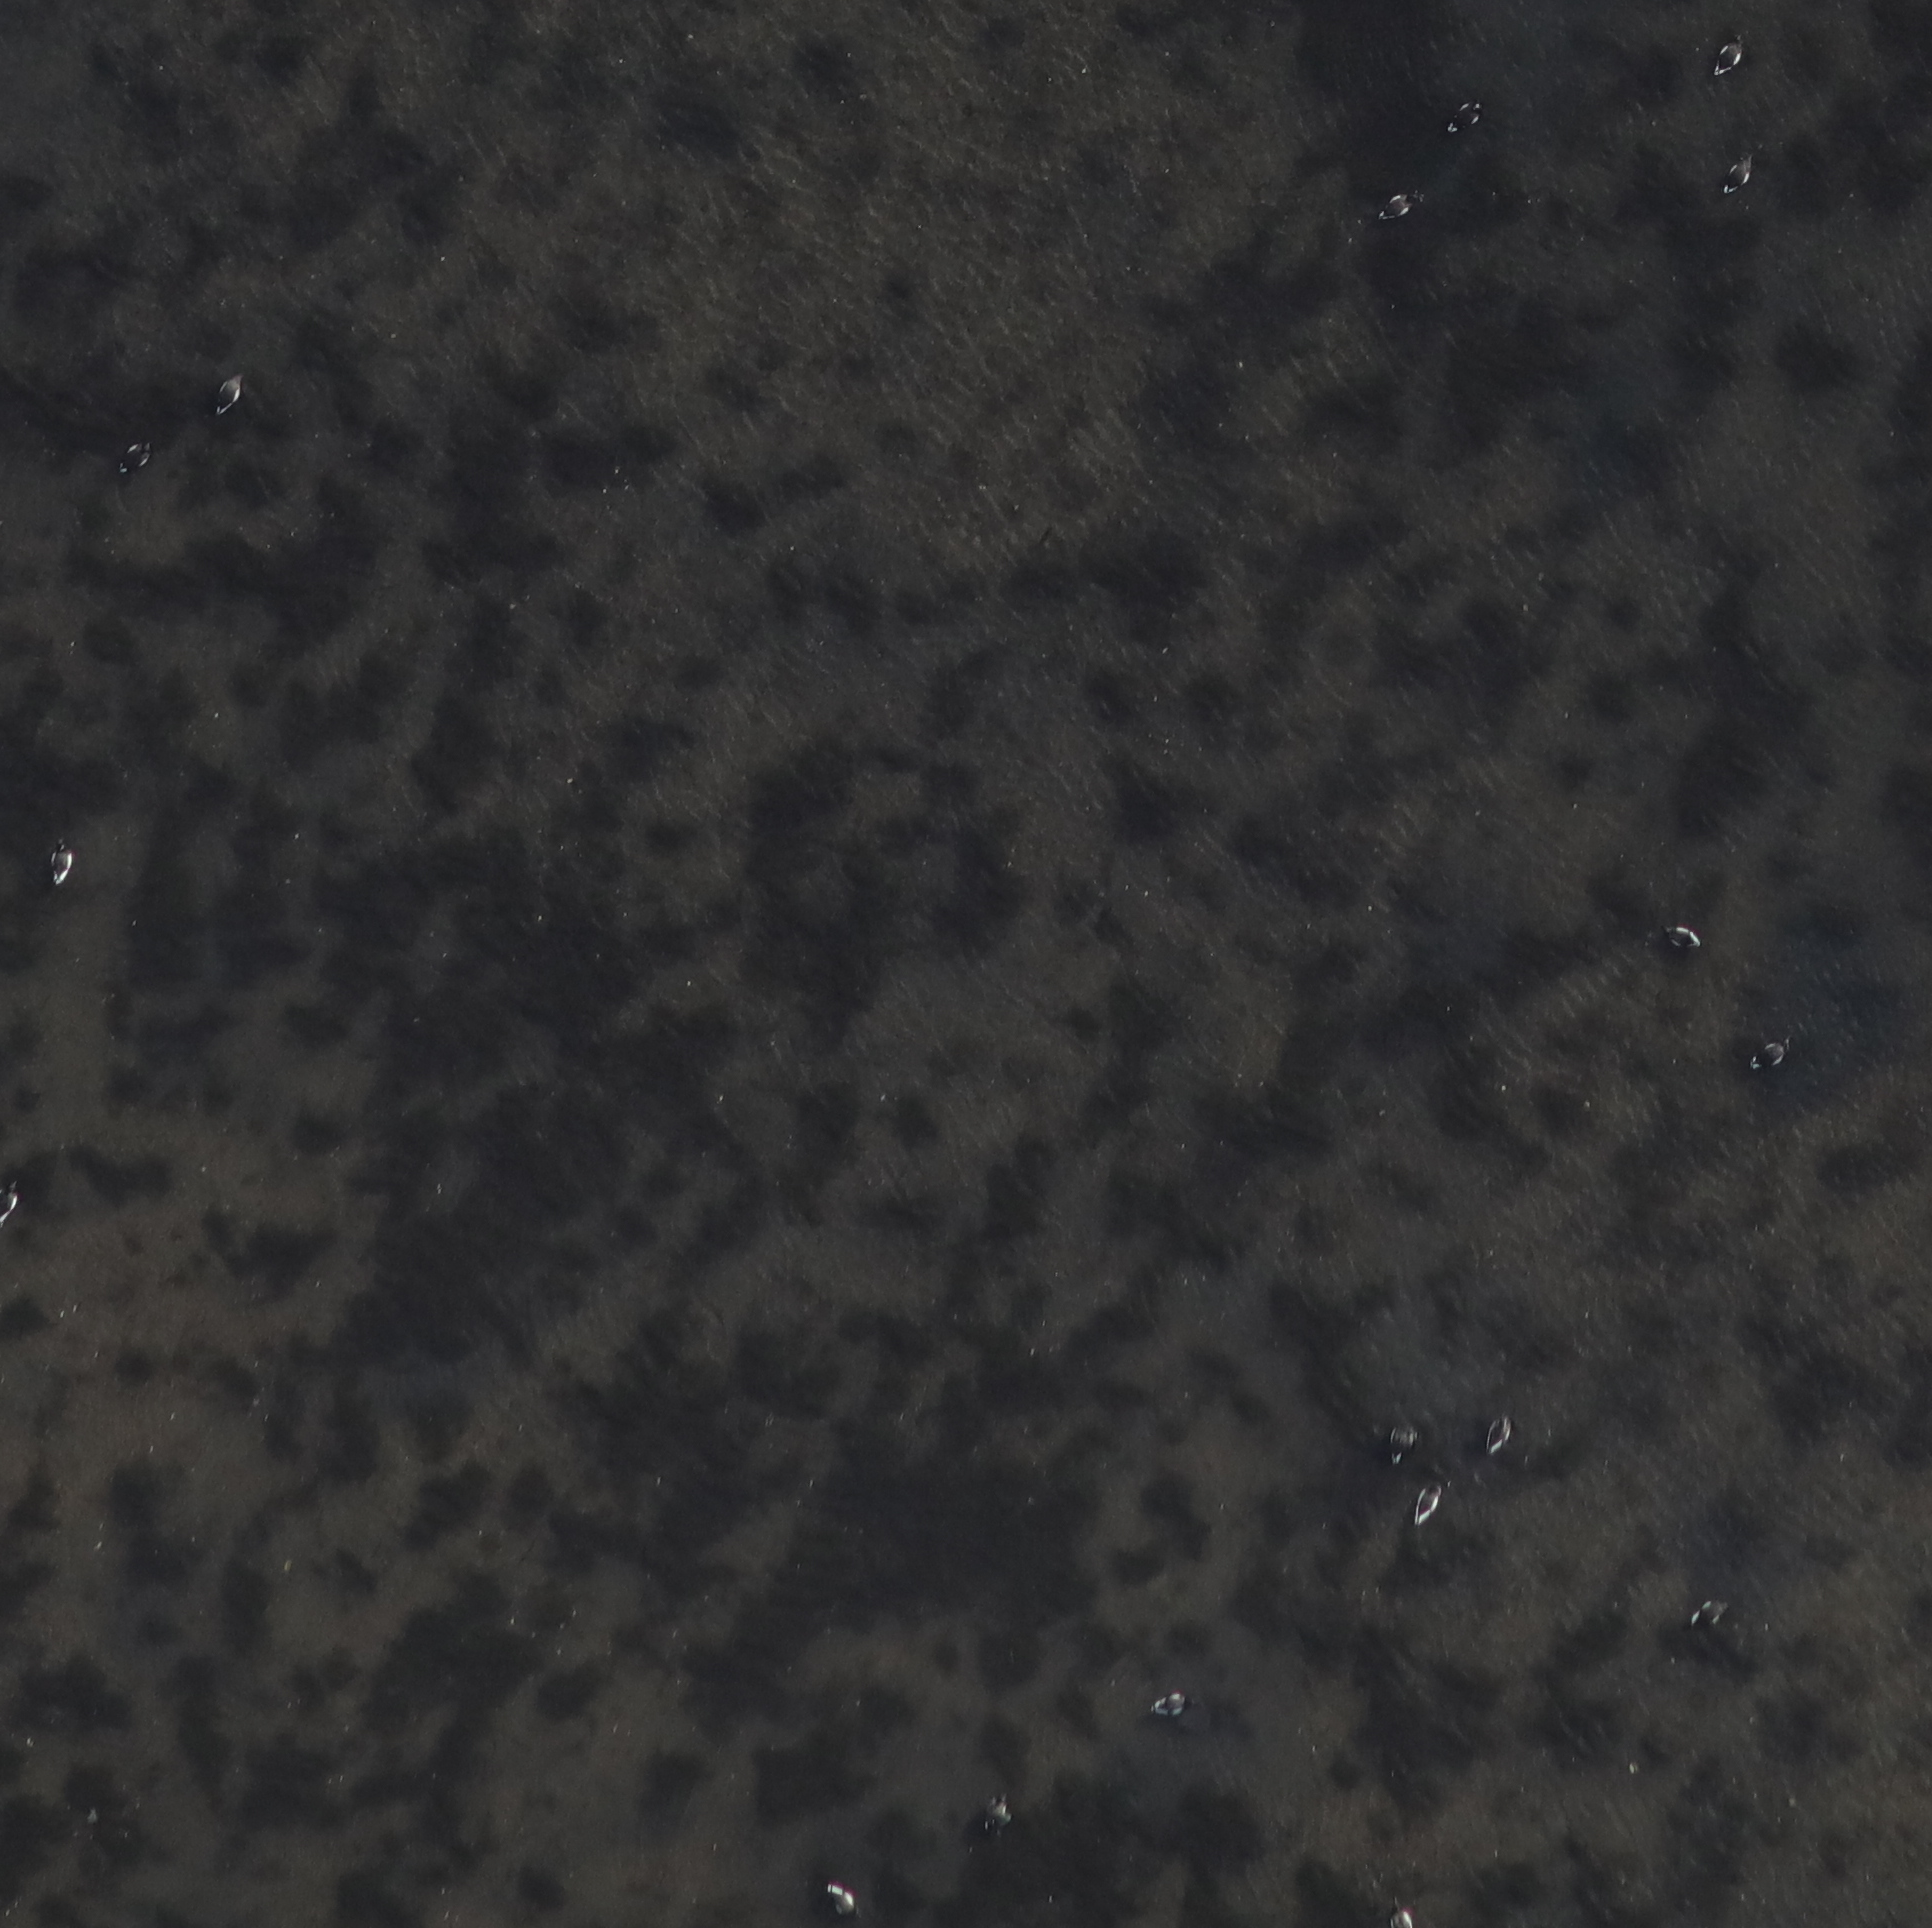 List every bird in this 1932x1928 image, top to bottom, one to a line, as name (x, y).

brant (1729, 58)
brant (1467, 115)
brant (1739, 174)
brant (1398, 206)
brant (229, 392)
brant (137, 457)
brant (60, 862)
brant (1681, 935)
brant (1772, 1053)
brant (5, 1200)
brant (1500, 1432)
brant (1400, 1441)
brant (1428, 1503)
brant (1708, 1614)
brant (1172, 1703)
brant (996, 1816)
brant (842, 1904)